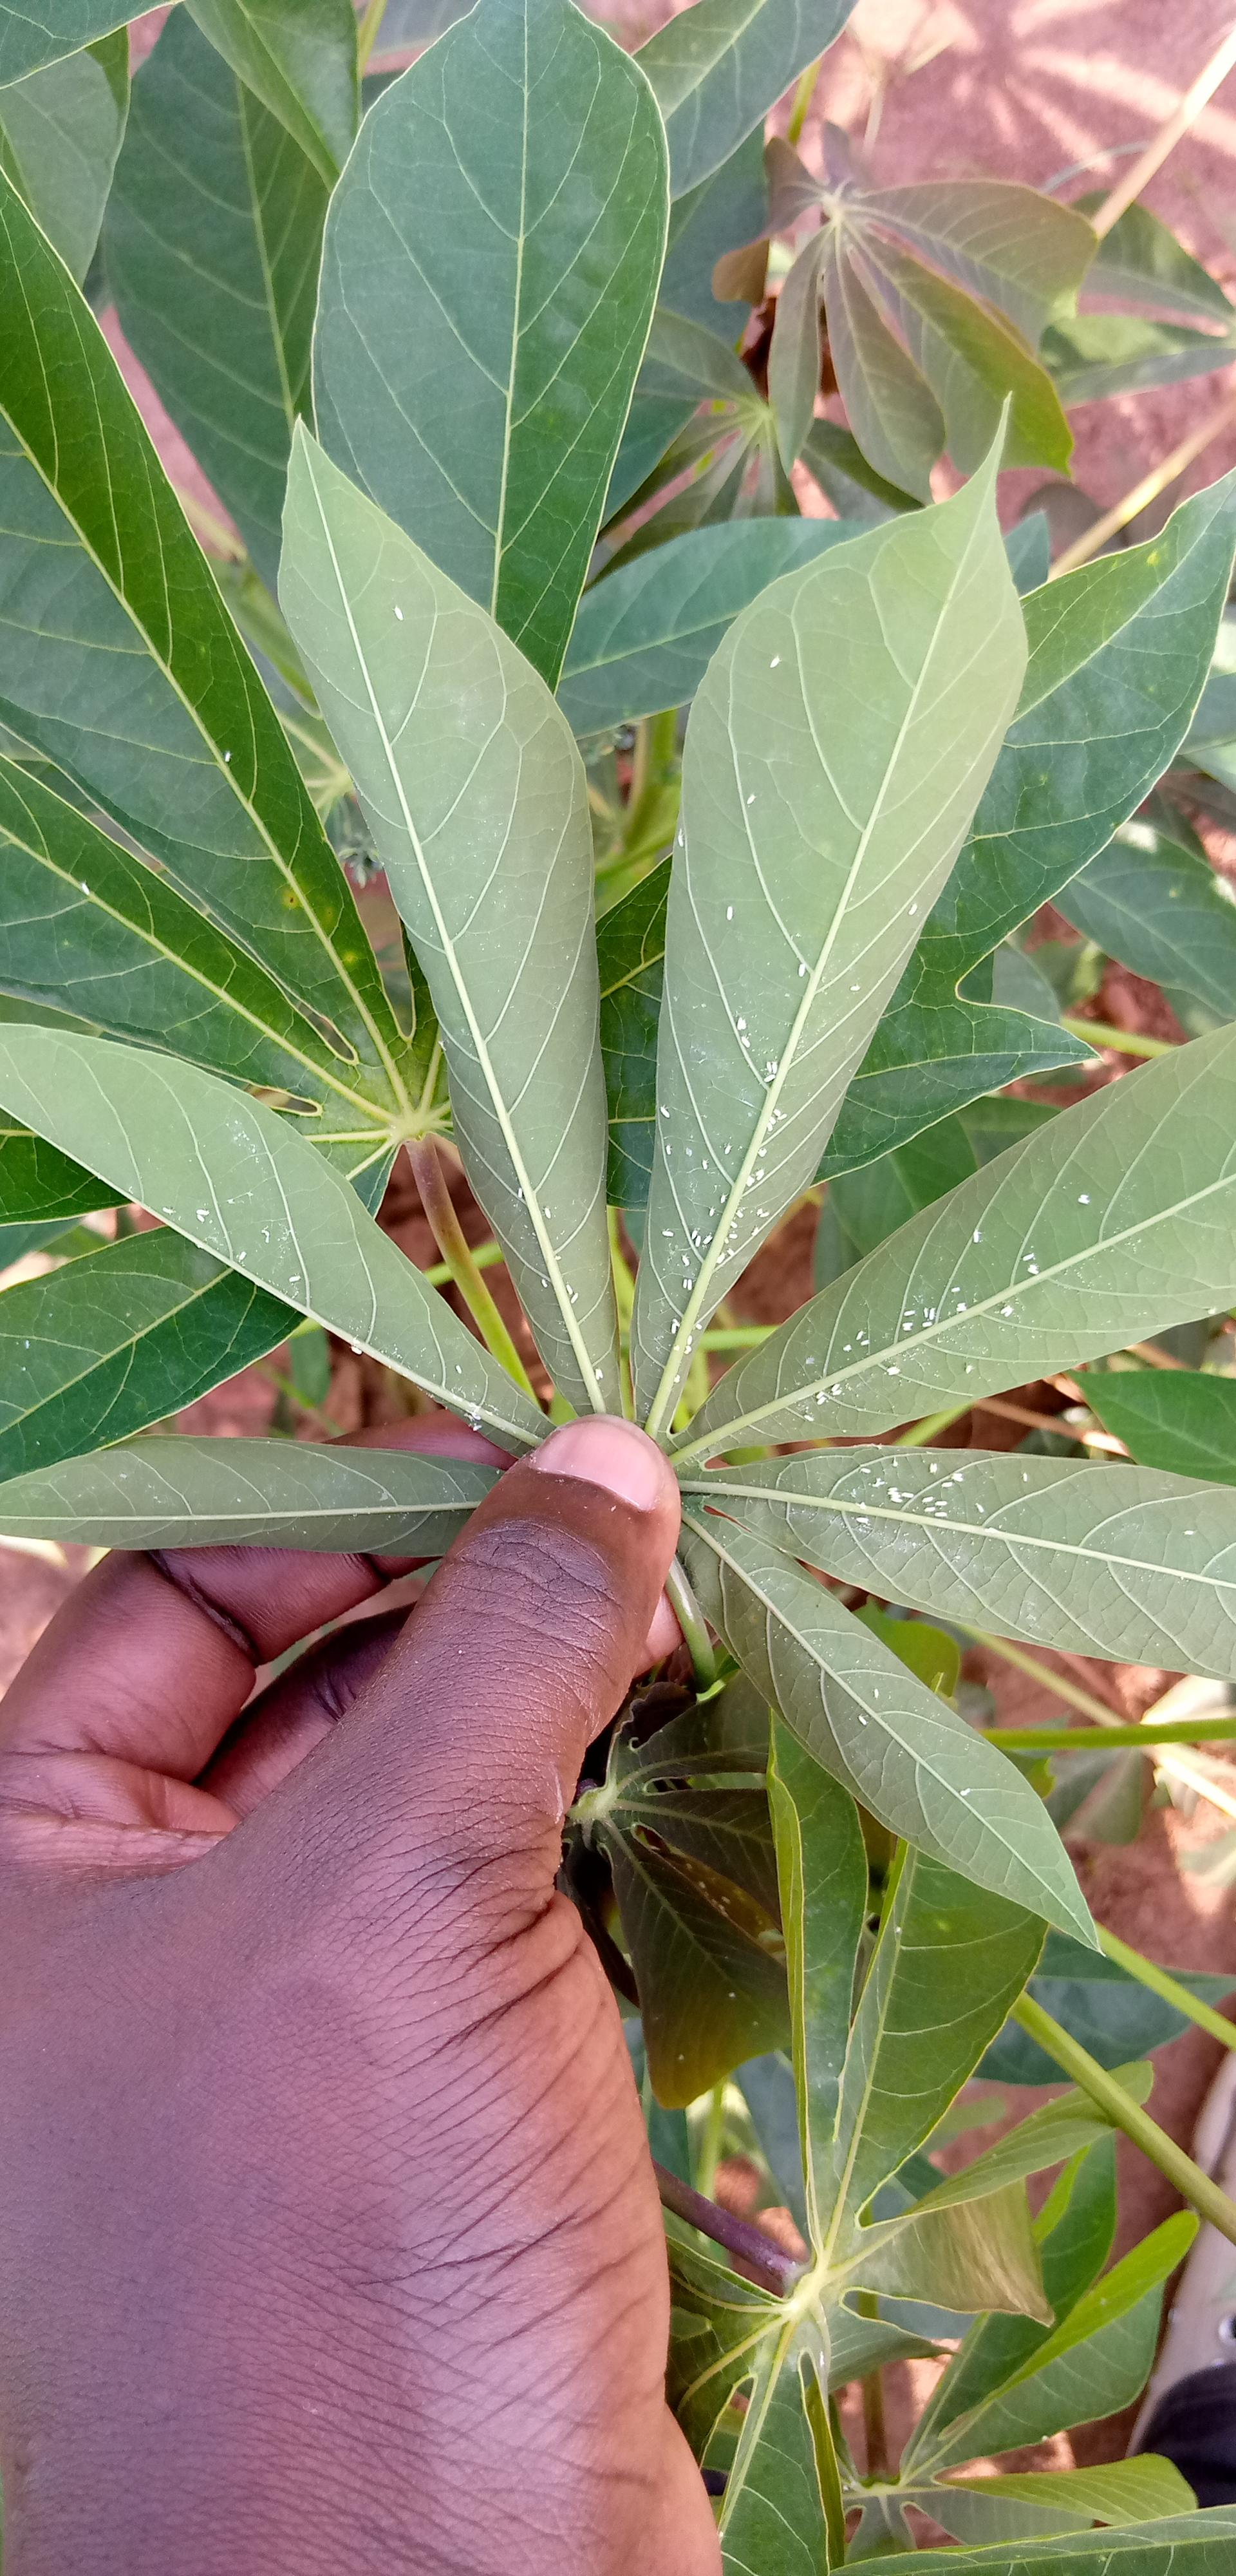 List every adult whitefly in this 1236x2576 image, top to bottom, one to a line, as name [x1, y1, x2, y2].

whitefly [393, 604, 406, 622]
whitefly [767, 655, 782, 670]
whitefly [222, 748, 234, 765]
whitefly [745, 791, 756, 807]
whitefly [676, 831, 686, 849]
whitefly [79, 878, 92, 897]
whitefly [907, 902, 919, 916]
whitefly [724, 905, 735, 922]
whitefly [797, 961, 807, 979]
whitefly [847, 984, 861, 994]
whitefly [736, 1016, 743, 1032]
whitefly [742, 1018, 747, 1030]
whitefly [740, 1035, 752, 1049]
whitefly [771, 1060, 778, 1074]
whitefly [766, 1061, 772, 1074]
whitefly [763, 1074, 776, 1084]
whitefly [659, 1105, 673, 1120]
whitefly [772, 1108, 782, 1117]
whitefly [776, 1113, 788, 1121]
whitefly [769, 1116, 777, 1125]
whitefly [767, 1121, 774, 1133]
whitefly [723, 1142, 733, 1156]
whitefly [664, 1143, 674, 1157]
whitefly [756, 1147, 769, 1159]
whitefly [701, 1158, 710, 1172]
whitefly [755, 1168, 765, 1177]
whitefly [755, 1173, 766, 1182]
whitefly [747, 1175, 756, 1183]
whitefly [744, 1180, 753, 1188]
whitefly [516, 1186, 524, 1199]
whitefly [718, 1192, 727, 1205]
whitefly [1080, 1193, 1090, 1199]
whitefly [1077, 1197, 1089, 1206]
whitefly [161, 1205, 174, 1215]
whitefly [707, 1205, 716, 1218]
whitefly [543, 1206, 553, 1220]
whitefly [756, 1207, 764, 1217]
whitefly [195, 1208, 211, 1217]
whitefly [735, 1209, 745, 1219]
whitefly [759, 1211, 771, 1218]
whitefly [196, 1214, 205, 1224]
whitefly [729, 1220, 738, 1229]
whitefly [751, 1226, 760, 1236]
whitefly [972, 1228, 980, 1244]
whitefly [691, 1229, 699, 1240]
whitefly [660, 1229, 675, 1238]
whitefly [727, 1233, 738, 1240]
whitefly [702, 1234, 713, 1245]
whitefly [694, 1235, 702, 1248]
whitefly [724, 1237, 731, 1245]
whitefly [726, 1247, 736, 1256]
whitefly [237, 1250, 248, 1260]
whitefly [715, 1251, 726, 1265]
whitefly [1021, 1252, 1036, 1262]
whitefly [680, 1255, 691, 1267]
whitefly [1029, 1264, 1039, 1270]
whitefly [1027, 1268, 1039, 1276]
whitefly [287, 1274, 304, 1284]
whitefly [540, 1278, 549, 1289]
whitefly [688, 1278, 693, 1292]
whitefly [682, 1278, 688, 1289]
whitefly [566, 1282, 574, 1296]
whitefly [949, 1287, 962, 1293]
whitefly [570, 1292, 579, 1305]
whitefly [955, 1302, 967, 1307]
whitefly [999, 1305, 1011, 1315]
whitefly [923, 1306, 929, 1320]
whitefly [928, 1307, 936, 1320]
whitefly [955, 1307, 968, 1312]
whitefly [1206, 1307, 1217, 1316]
whitefly [1004, 1308, 1013, 1319]
whitefly [903, 1309, 916, 1317]
whitefly [672, 1318, 681, 1327]
whitefly [901, 1321, 915, 1327]
whitefly [921, 1321, 933, 1328]
whitefly [670, 1323, 677, 1335]
whitefly [695, 1323, 703, 1331]
whitefly [903, 1327, 913, 1332]
whitefly [854, 1329, 865, 1341]
whitefly [686, 1334, 693, 1345]
whitefly [859, 1338, 870, 1347]
whitefly [841, 1343, 854, 1353]
whitefly [686, 1344, 692, 1352]
whitefly [350, 1345, 364, 1356]
whitefly [684, 1350, 690, 1356]
whitefly [455, 1363, 464, 1376]
whitefly [963, 1363, 973, 1376]
whitefly [886, 1365, 897, 1372]
whitefly [595, 1367, 600, 1381]
whitefly [598, 1368, 604, 1380]
whitefly [888, 1368, 901, 1376]
whitefly [673, 1377, 680, 1383]
whitefly [831, 1383, 841, 1392]
whitefly [832, 1388, 842, 1396]
whitefly [815, 1391, 825, 1399]
whitefly [816, 1396, 827, 1406]
whitefly [803, 1414, 815, 1423]
whitefly [929, 1462, 933, 1475]
whitefly [933, 1463, 939, 1474]
whitefly [858, 1466, 872, 1475]
whitefly [1022, 1471, 1028, 1484]
whitefly [953, 1473, 963, 1477]
whitefly [871, 1475, 886, 1489]
whitefly [950, 1475, 963, 1482]
whitefly [941, 1481, 954, 1488]
whitefly [886, 1486, 899, 1491]
whitefly [886, 1490, 899, 1495]
whitefly [901, 1492, 915, 1499]
whitefly [892, 1495, 901, 1498]
whitefly [921, 1495, 935, 1504]
whitefly [890, 1497, 903, 1504]
whitefly [933, 1499, 949, 1507]
whitefly [974, 1502, 986, 1515]
whitefly [922, 1506, 936, 1513]
whitefly [933, 1511, 948, 1518]
whitefly [854, 1515, 870, 1526]
whitefly [1182, 1528, 1195, 1537]
whitefly [873, 1687, 880, 1700]
whitefly [856, 1714, 868, 1727]
whitefly [957, 1784, 973, 1797]